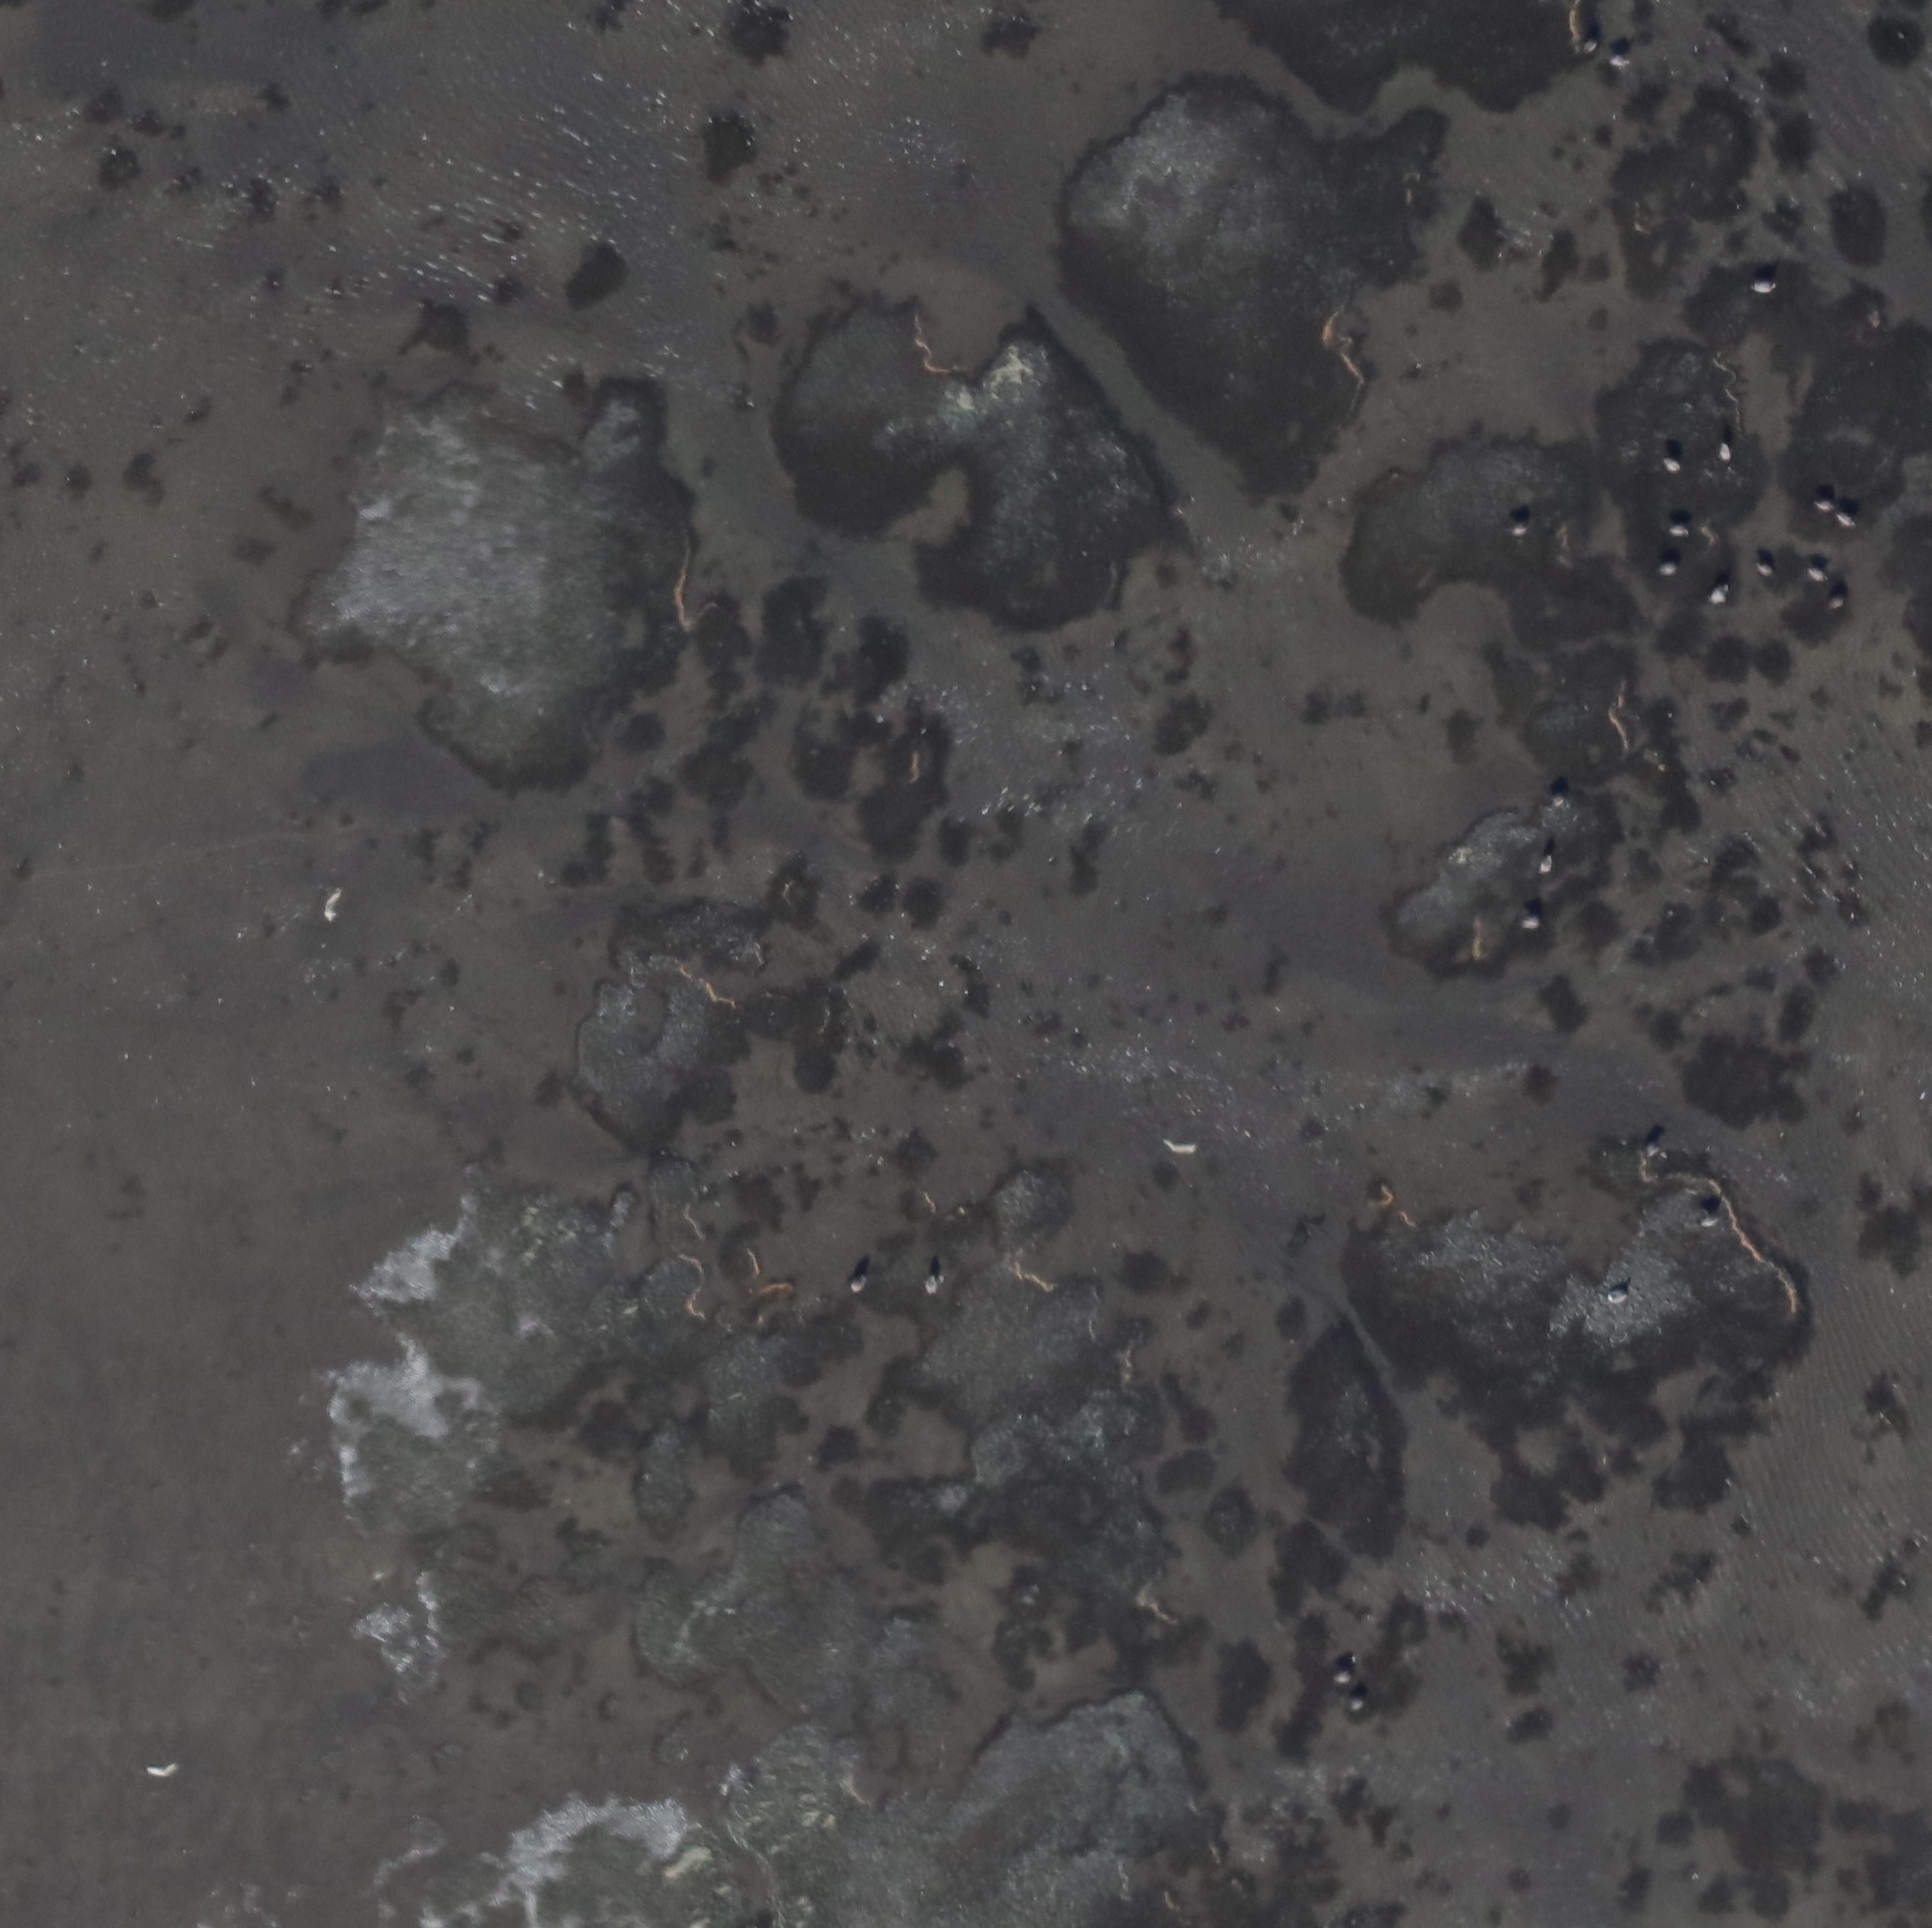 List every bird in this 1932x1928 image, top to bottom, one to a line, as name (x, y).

Canada goose (1591, 45)
Canada goose (1619, 63)
Canada goose (1763, 286)
Canada goose (1724, 452)
Canada goose (1668, 465)
Canada goose (1823, 507)
Canada goose (1845, 521)
Canada goose (1675, 527)
Canada goose (1518, 530)
Canada goose (1668, 567)
Canada goose (1766, 567)
Canada goose (1817, 573)
Canada goose (1714, 593)
Canada goose (1837, 601)
Canada goose (1557, 802)
Canada goose (1545, 865)
Canada goose (1532, 924)
Canada goose (1650, 1147)
Canada goose (1385, 1193)
Canada goose (1707, 1222)
Canada goose (859, 1284)
Canada goose (928, 1284)
Canada goose (1618, 1296)
Canada goose (1343, 1673)
Canada goose (1359, 1702)